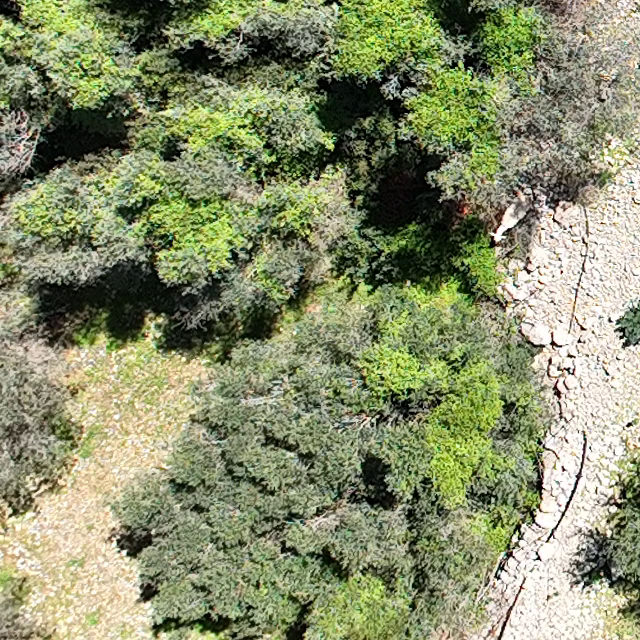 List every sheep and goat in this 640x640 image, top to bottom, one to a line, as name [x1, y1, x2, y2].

sheep [493, 197, 528, 242]